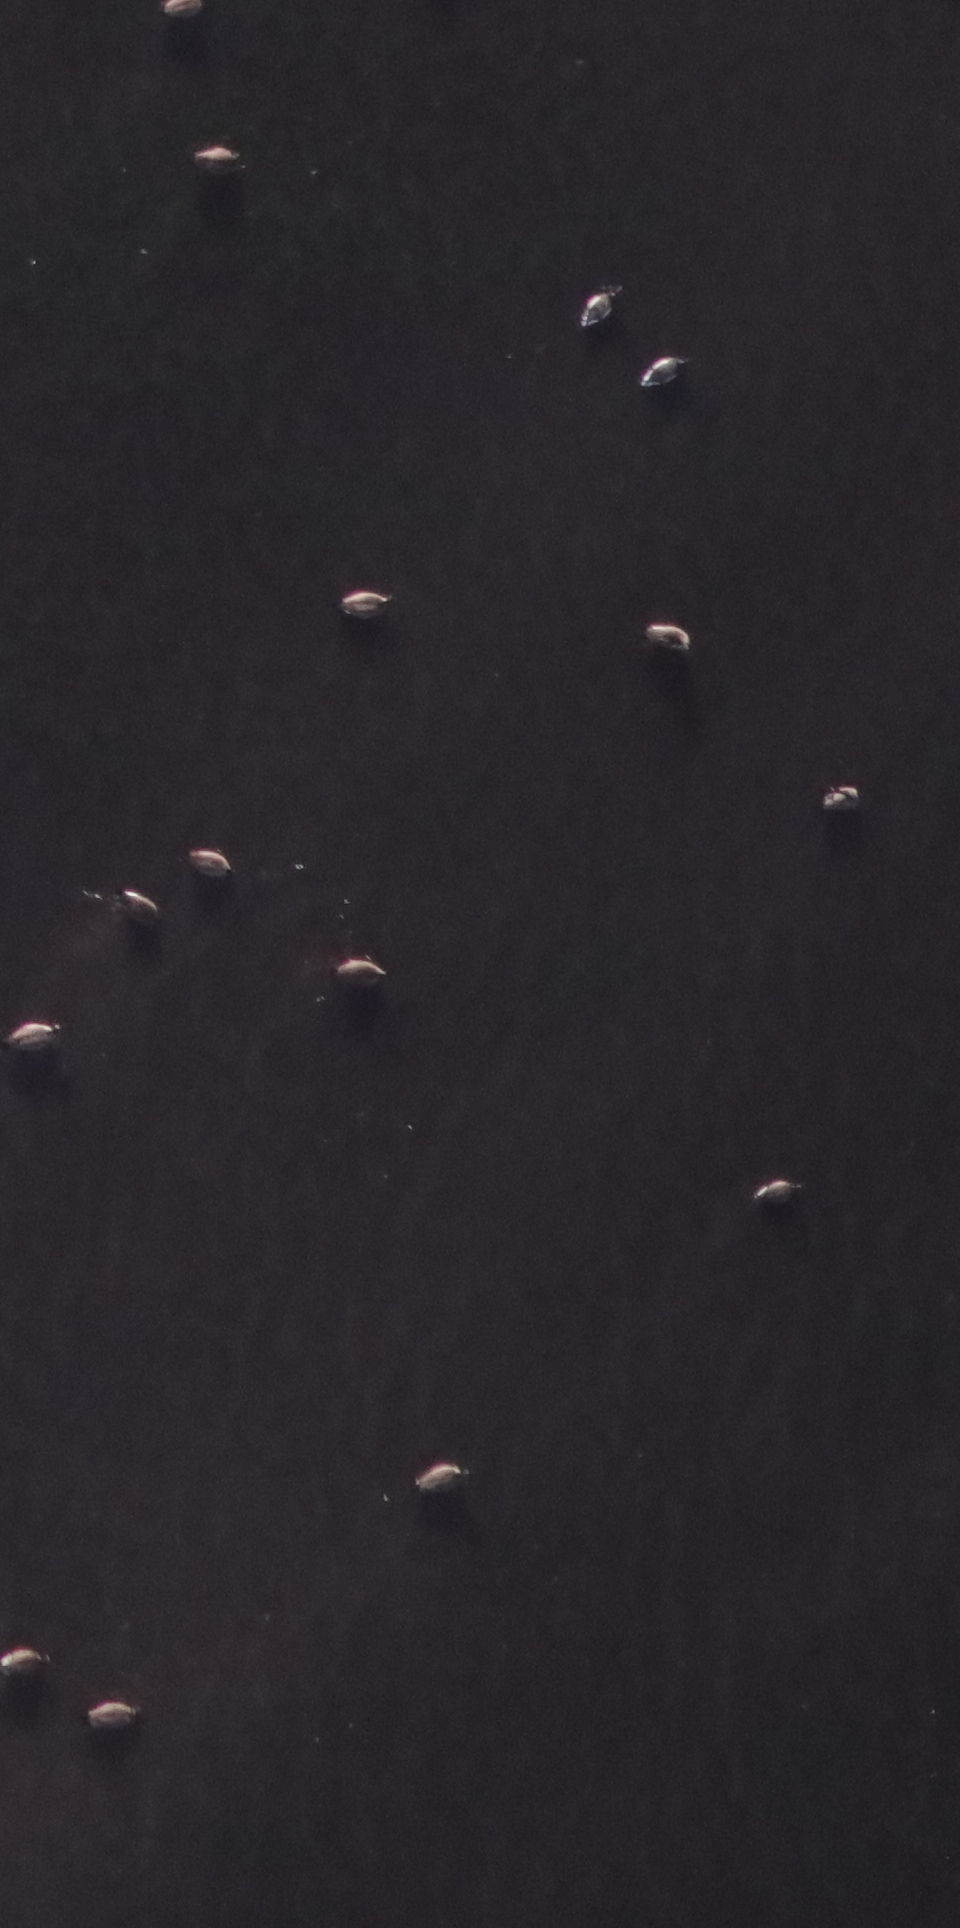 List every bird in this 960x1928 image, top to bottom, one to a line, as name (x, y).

Canada goose (184, 3)
Canada goose (221, 157)
brant (599, 309)
brant (664, 371)
Canada goose (364, 602)
Canada goose (665, 639)
Canada goose (843, 800)
Canada goose (207, 863)
Canada goose (136, 910)
Canada goose (357, 973)
Canada goose (29, 1036)
brant (777, 1191)
Canada goose (440, 1479)
Canada goose (22, 1662)
Canada goose (112, 1714)